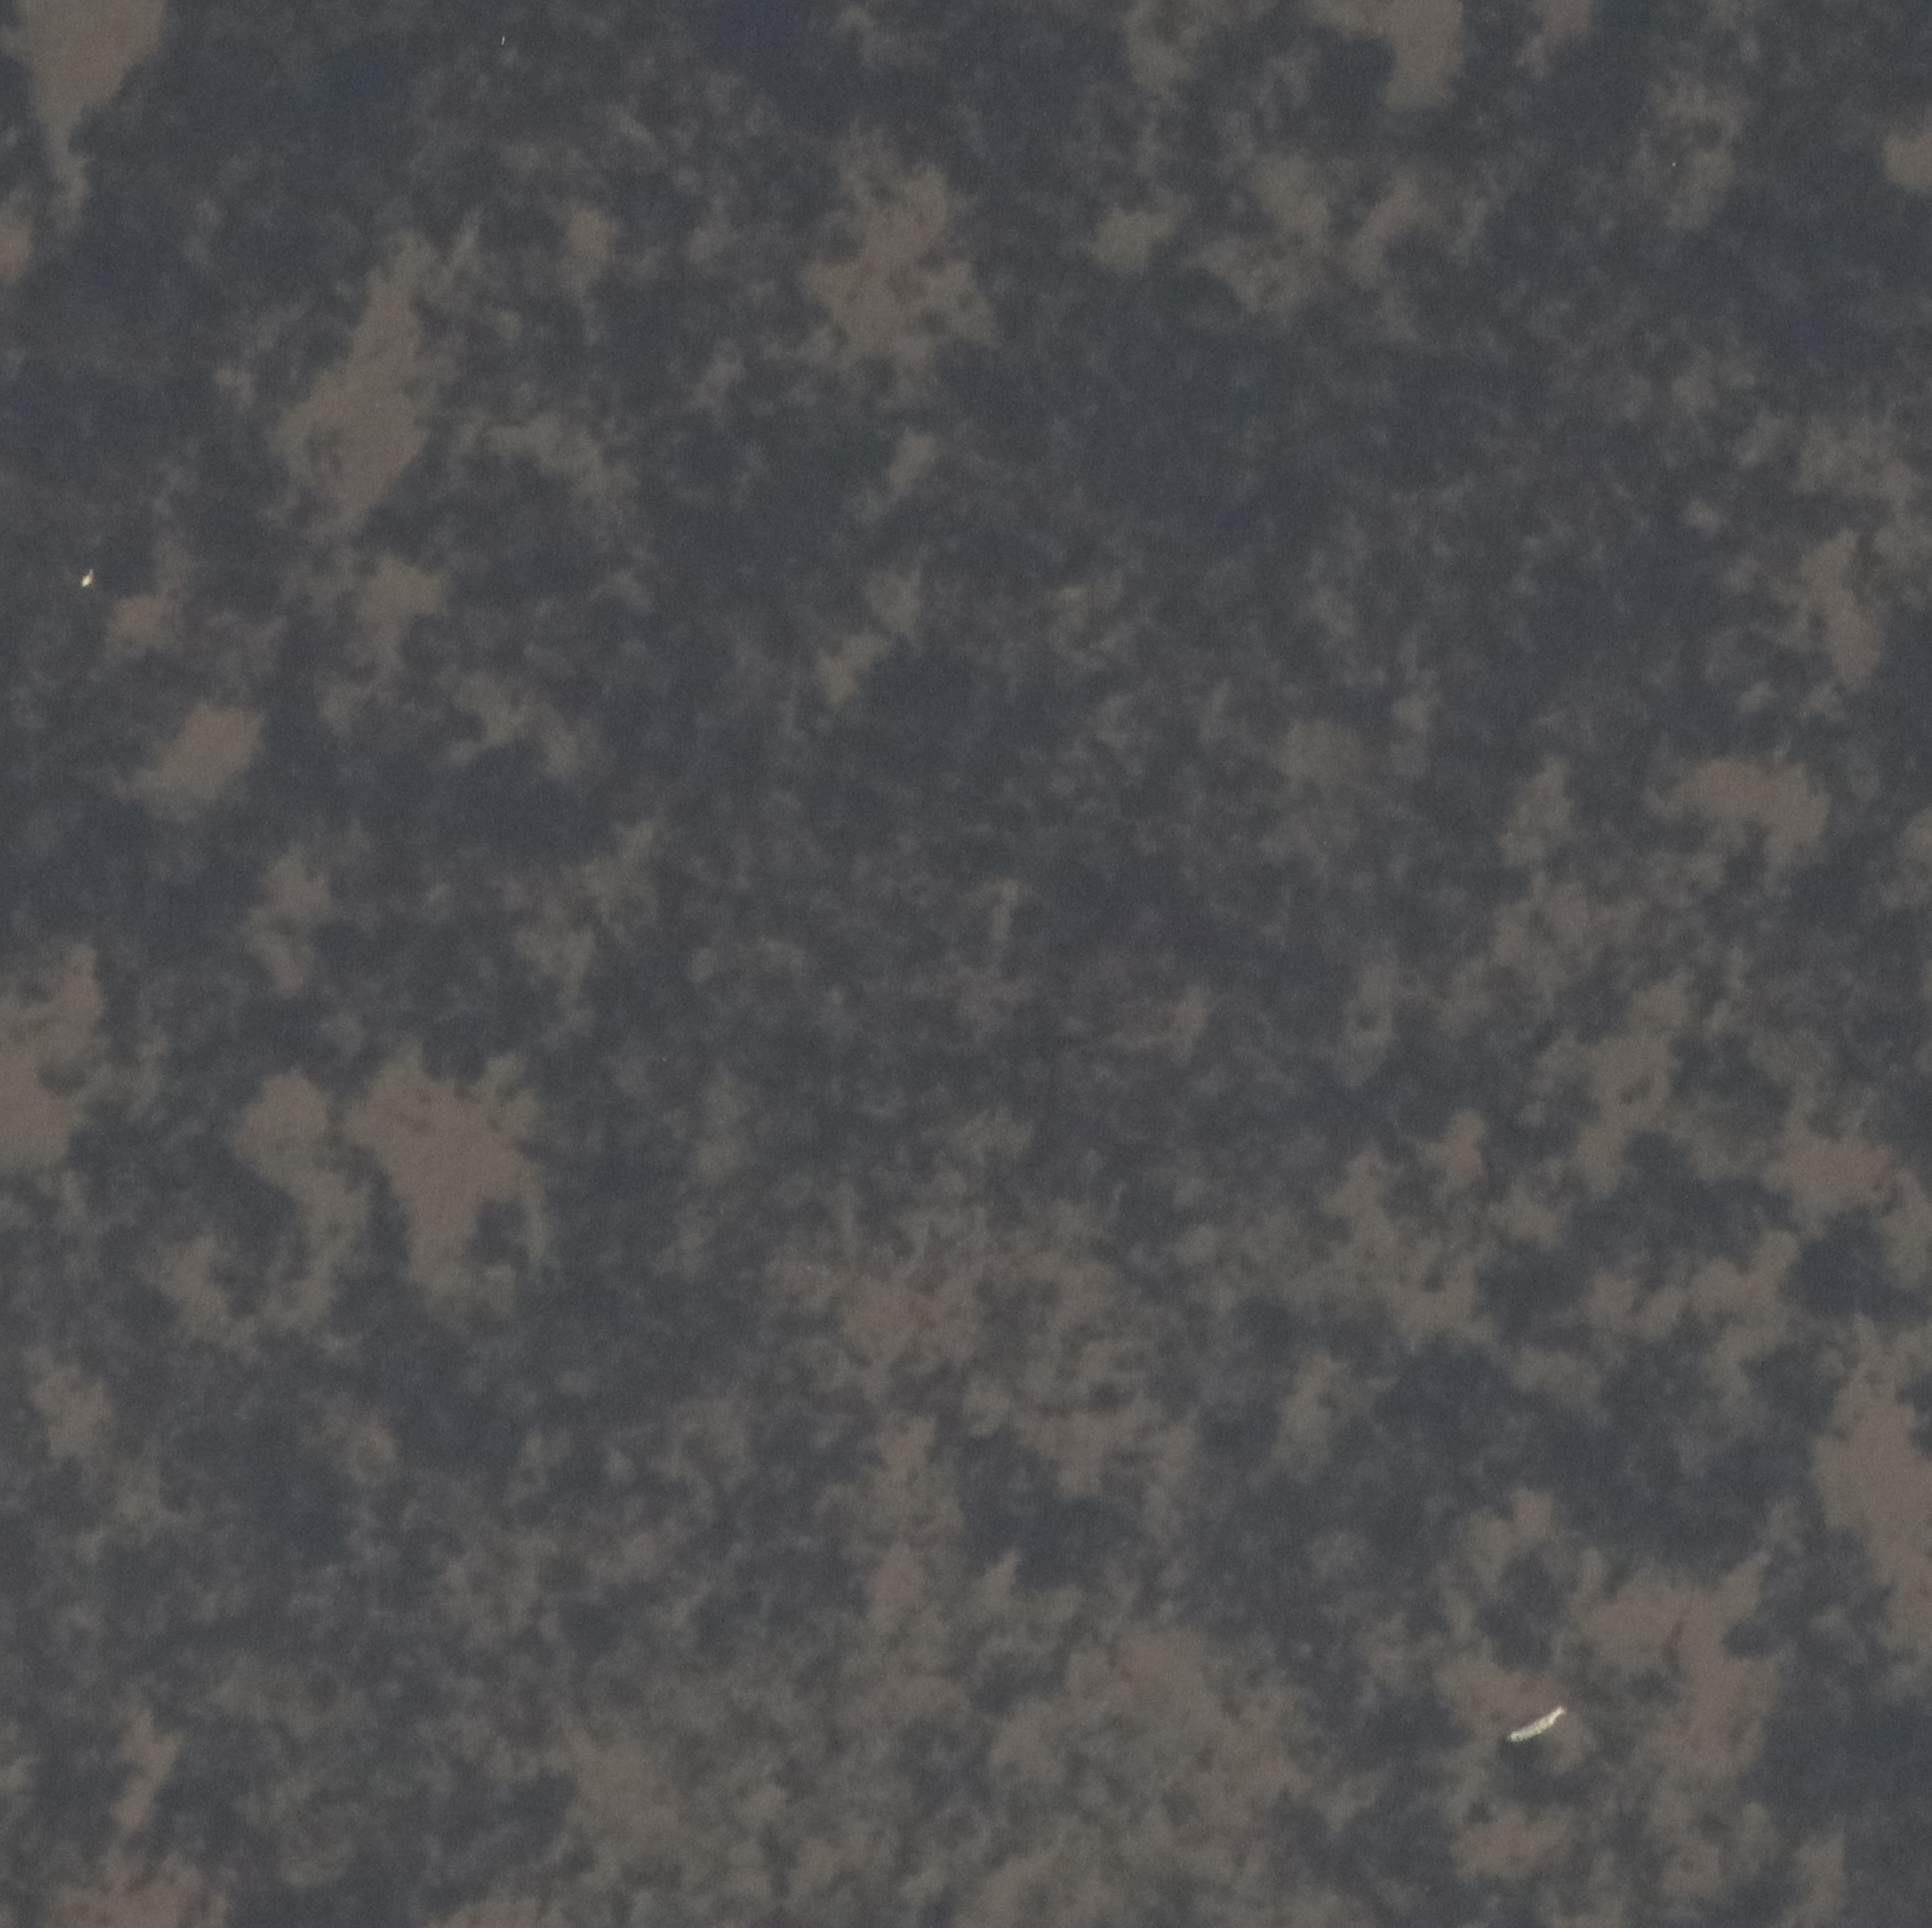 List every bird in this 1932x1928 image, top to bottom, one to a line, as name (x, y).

None